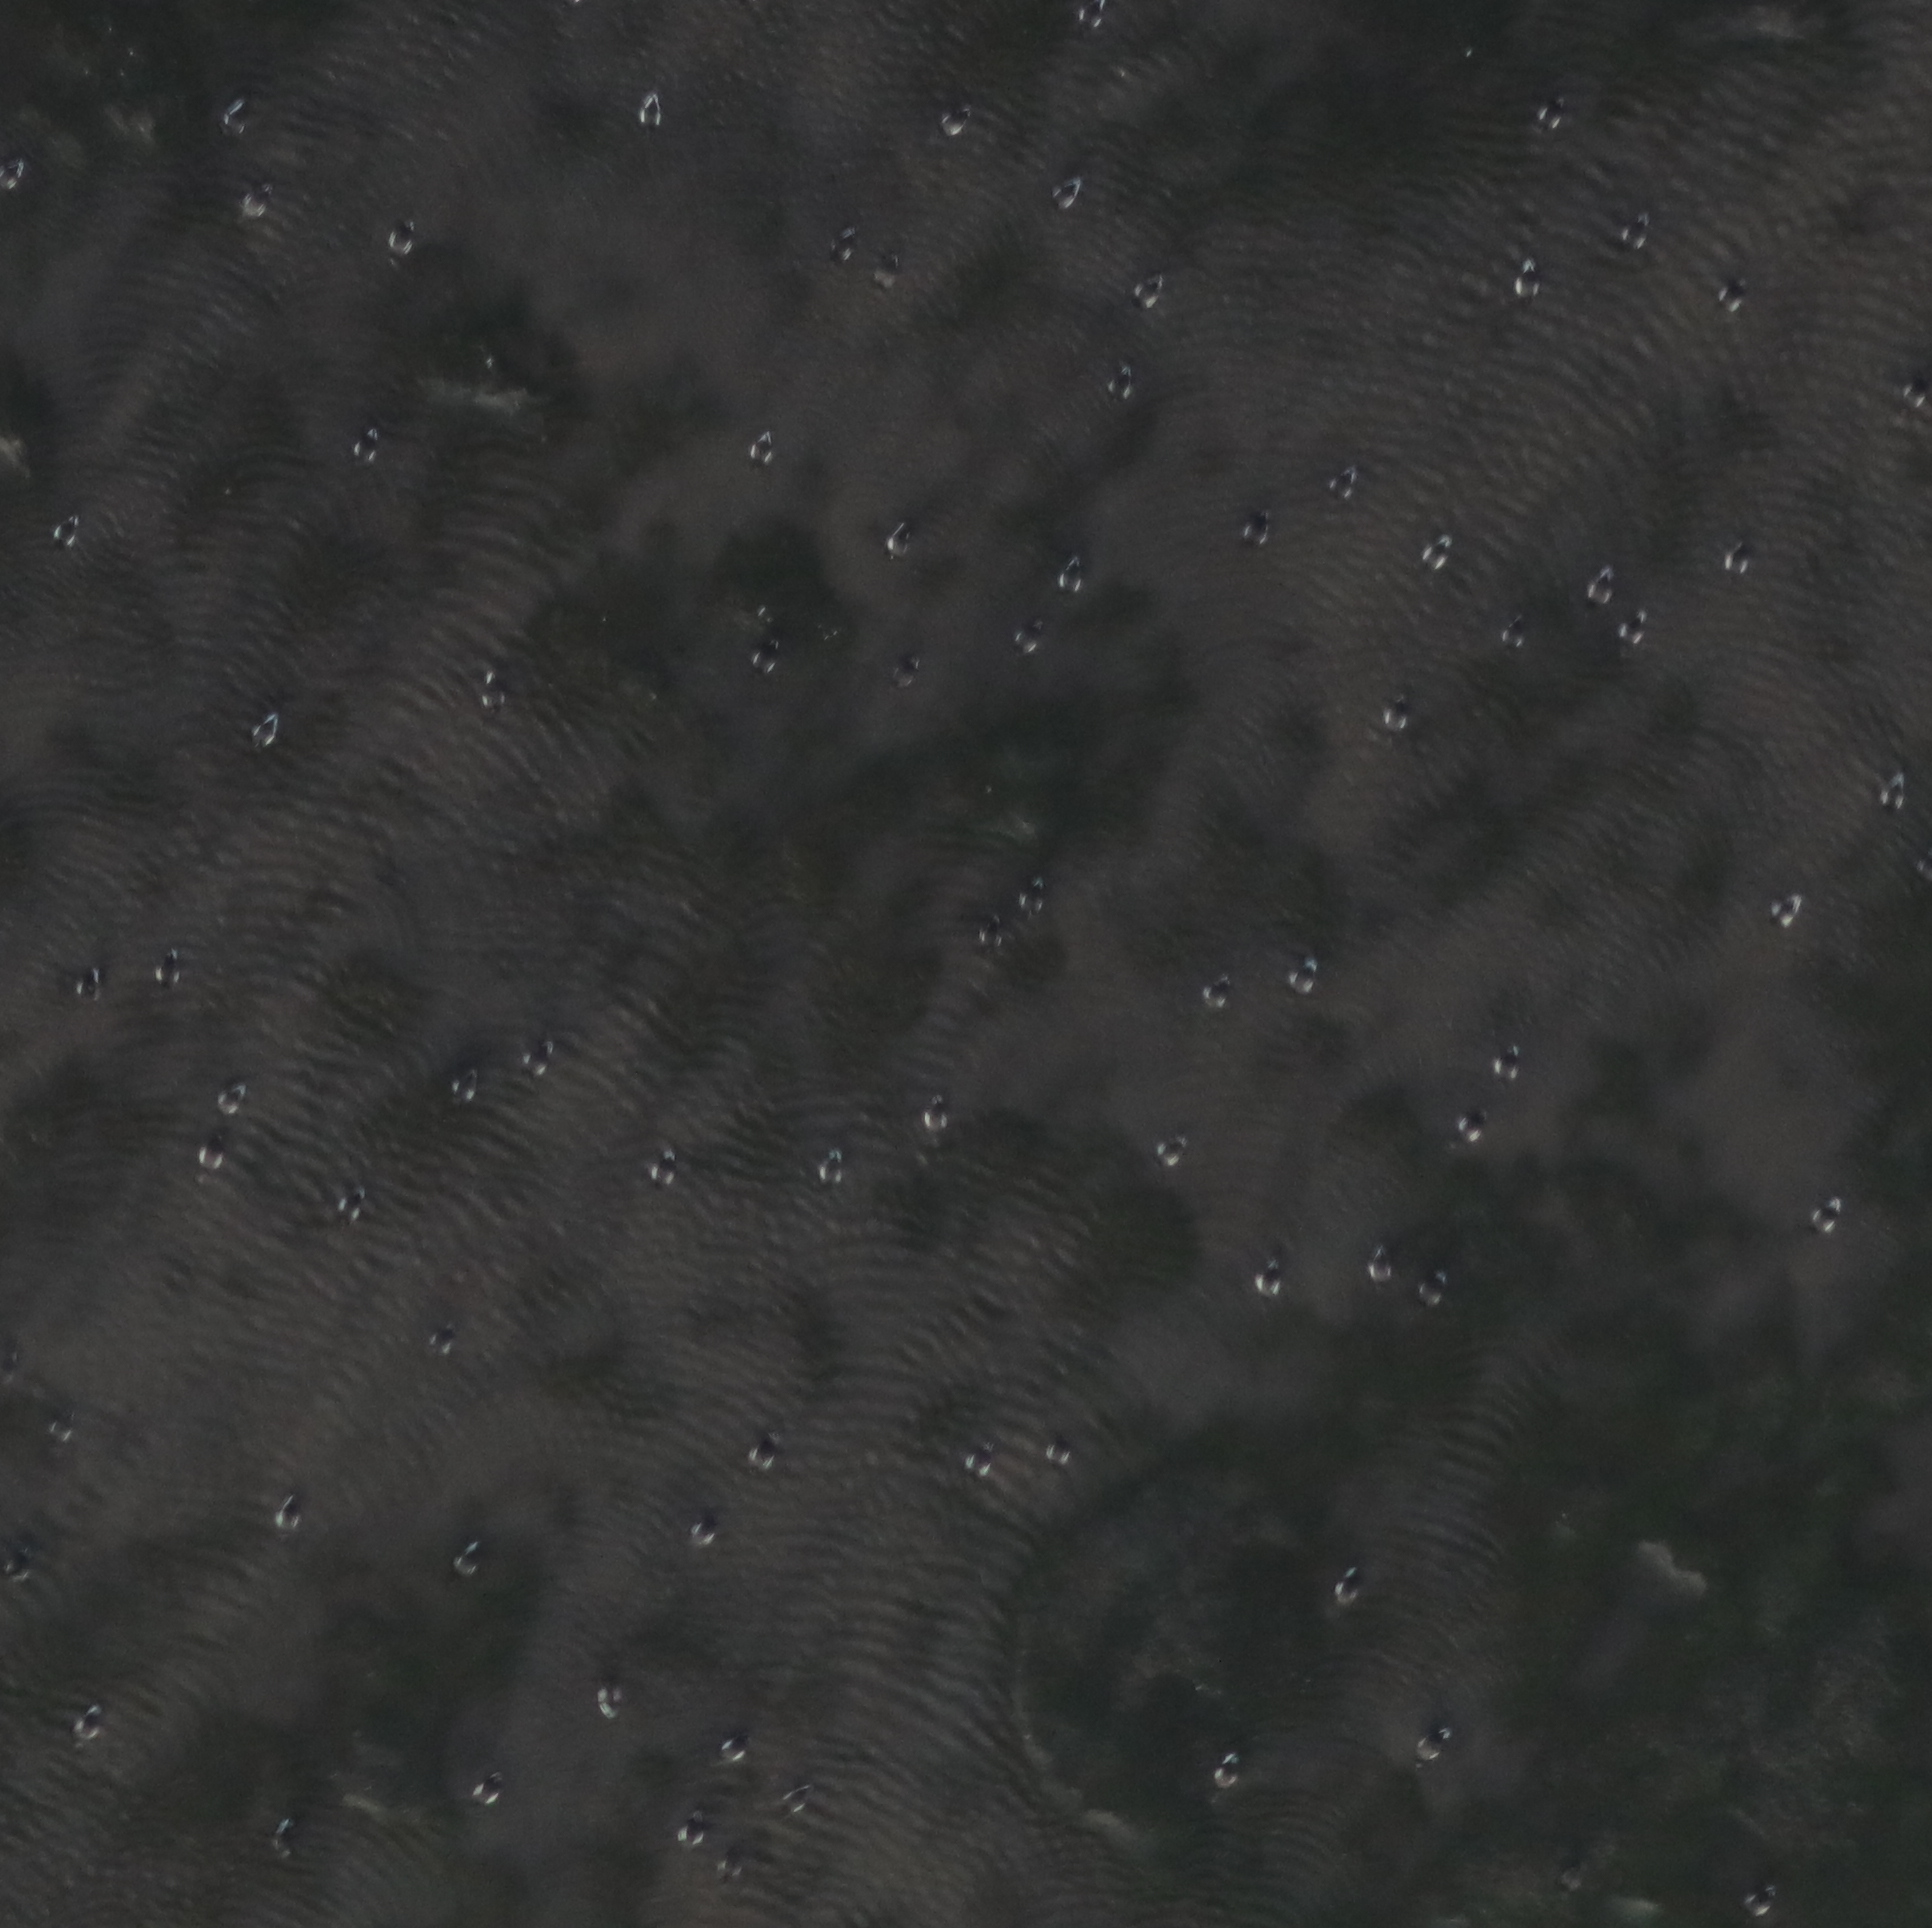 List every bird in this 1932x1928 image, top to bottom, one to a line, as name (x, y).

brant (1102, 10)
brant (240, 109)
brant (650, 113)
brant (1551, 116)
brant (954, 122)
brant (17, 172)
brant (1066, 194)
brant (253, 205)
brant (1634, 234)
brant (401, 236)
brant (846, 248)
brant (890, 277)
brant (1526, 279)
brant (1147, 292)
brant (1735, 298)
brant (1120, 377)
brant (1912, 391)
brant (370, 437)
brant (761, 452)
brant (1350, 487)
brant (67, 524)
brant (1256, 530)
brant (897, 542)
brant (1436, 555)
brant (1736, 558)
brant (1070, 576)
brant (1598, 591)
brant (1518, 631)
brant (1639, 637)
brant (1033, 640)
brant (768, 664)
brant (898, 676)
brant (494, 692)
brant (1393, 718)
brant (264, 732)
brant (1895, 788)
brant (1037, 889)
brant (1785, 909)
brant (987, 940)
brant (166, 973)
brant (1301, 977)
brant (89, 982)
brant (1226, 993)
brant (535, 1060)
brant (1506, 1066)
brant (463, 1081)
brant (232, 1101)
brant (935, 1119)
brant (1464, 1128)
brant (1168, 1158)
brant (212, 1160)
brant (663, 1171)
brant (831, 1172)
brant (351, 1206)
brant (1825, 1218)
brant (1378, 1256)
brant (1269, 1280)
brant (1431, 1292)
brant (445, 1346)
brant (17, 1364)
brant (68, 1431)
brant (762, 1455)
brant (1053, 1459)
brant (979, 1465)
brant (285, 1514)
brant (707, 1538)
brant (467, 1558)
brant (19, 1566)
brant (1347, 1591)
brant (614, 1698)
brant (87, 1727)
brant (1430, 1747)
brant (733, 1750)
brant (1226, 1775)
brant (485, 1792)
brant (796, 1802)
brant (282, 1841)
brant (690, 1841)
brant (728, 1865)
brant (1761, 1900)